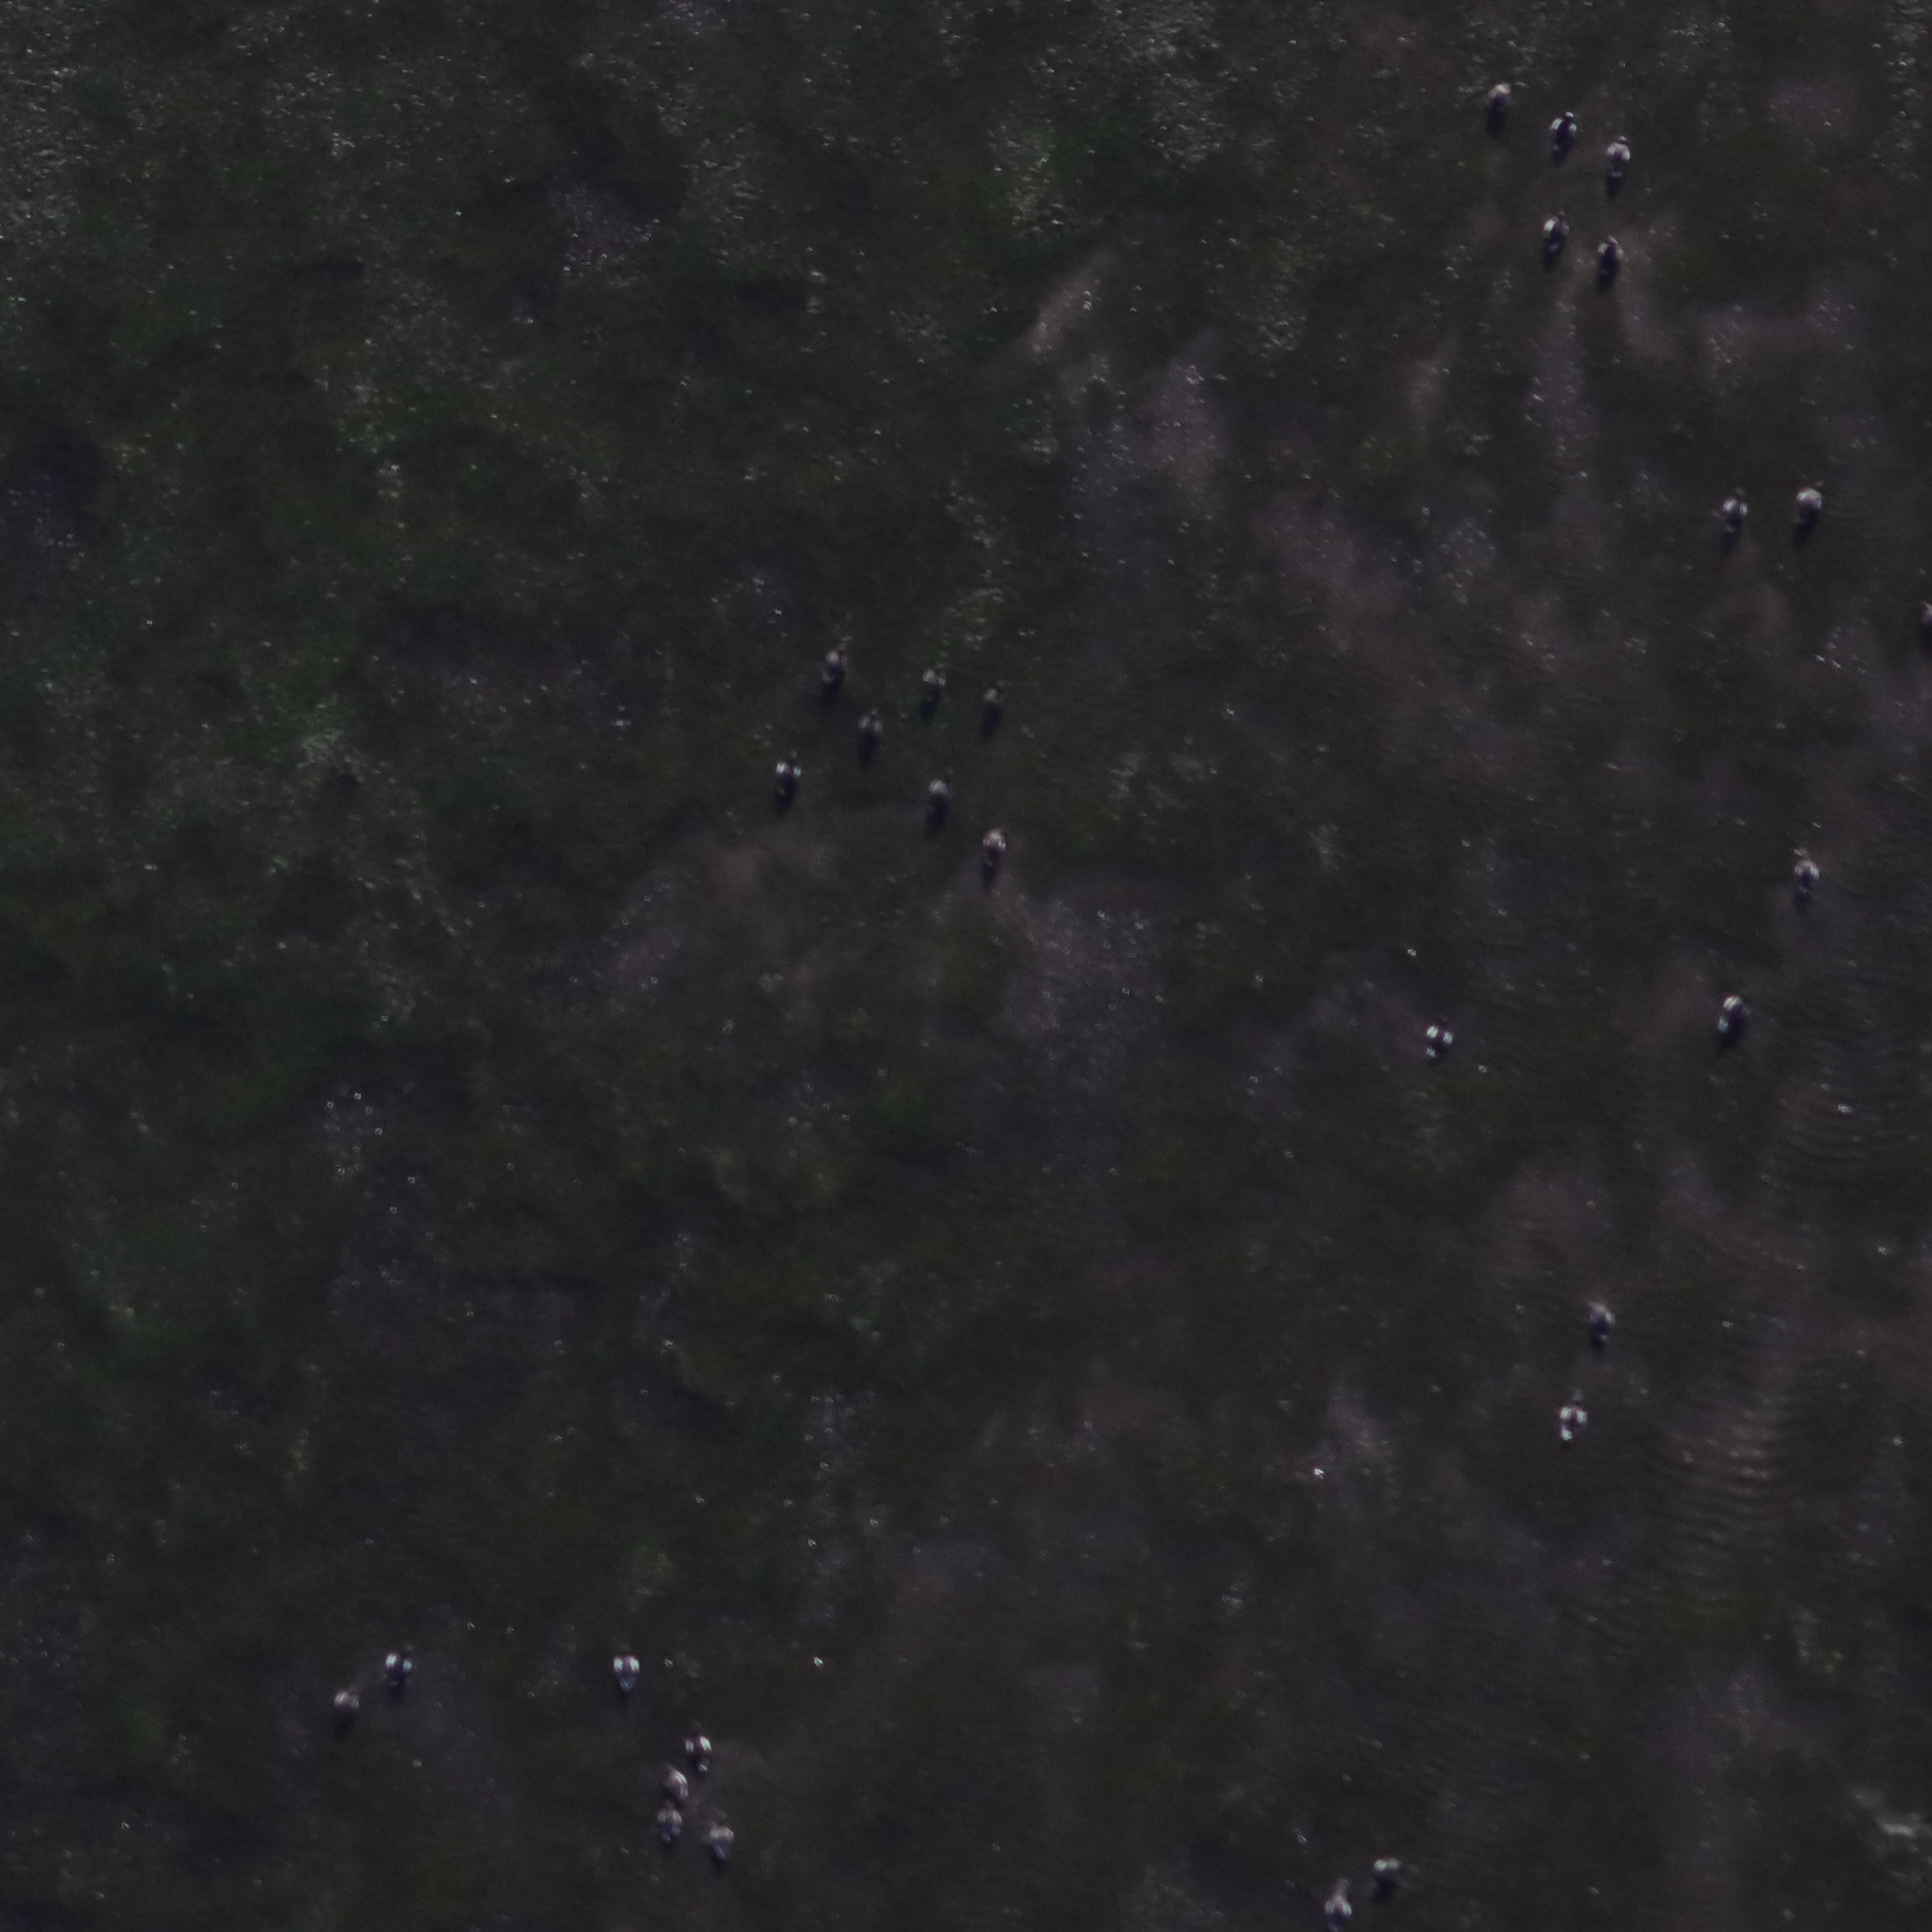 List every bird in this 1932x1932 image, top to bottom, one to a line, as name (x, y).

brant (1504, 97)
brant (1565, 133)
brant (1620, 150)
brant (1559, 229)
brant (1610, 261)
brant (1806, 497)
brant (1733, 516)
brant (1931, 623)
brant (837, 669)
brant (937, 695)
brant (994, 711)
brant (878, 741)
brant (788, 784)
brant (943, 796)
brant (991, 838)
brant (1805, 872)
brant (1732, 1020)
brant (1438, 1040)
brant (1598, 1323)
brant (1571, 1420)
brant (626, 1659)
brant (410, 1662)
brant (357, 1707)
brant (705, 1755)
brant (676, 1783)
brant (663, 1825)
brant (720, 1844)
brant (1380, 1861)
brant (1340, 1922)